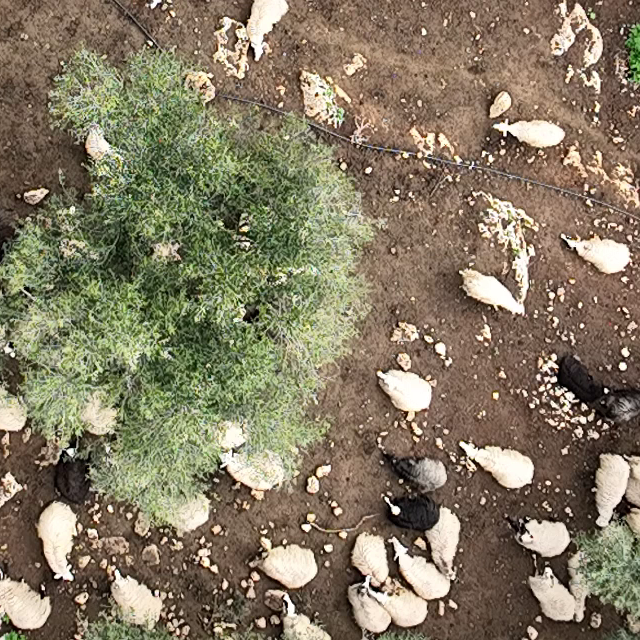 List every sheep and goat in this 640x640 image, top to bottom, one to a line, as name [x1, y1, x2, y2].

sheep [149, 0, 202, 9]
sheep [244, 0, 287, 62]
sheep [490, 120, 565, 151]
sheep [85, 122, 120, 166]
sheep [0, 208, 26, 243]
sheep [560, 233, 629, 274]
sheep [456, 268, 526, 317]
sheep [0, 299, 16, 359]
sheep [557, 356, 614, 421]
sheep [376, 370, 432, 414]
sheep [0, 377, 28, 430]
sheep [607, 388, 639, 423]
sheep [75, 390, 121, 437]
sheep [208, 419, 249, 447]
sheep [56, 431, 91, 499]
sheep [460, 439, 535, 491]
sheep [381, 449, 448, 492]
sheep [216, 450, 286, 490]
sheep [589, 453, 629, 528]
sheep [621, 455, 639, 488]
sheep [625, 478, 639, 519]
sheep [156, 488, 212, 531]
sheep [382, 495, 443, 532]
sheep [32, 499, 84, 584]
sheep [422, 506, 458, 579]
sheep [625, 508, 639, 557]
sheep [502, 512, 571, 559]
sheep [568, 529, 632, 619]
sheep [351, 535, 401, 594]
sheep [390, 537, 451, 600]
sheep [245, 543, 320, 589]
sheep [0, 560, 54, 630]
sheep [527, 564, 575, 620]
sheep [108, 568, 165, 626]
sheep [364, 577, 429, 629]
sheep [347, 582, 392, 634]
sheep [279, 593, 332, 639]